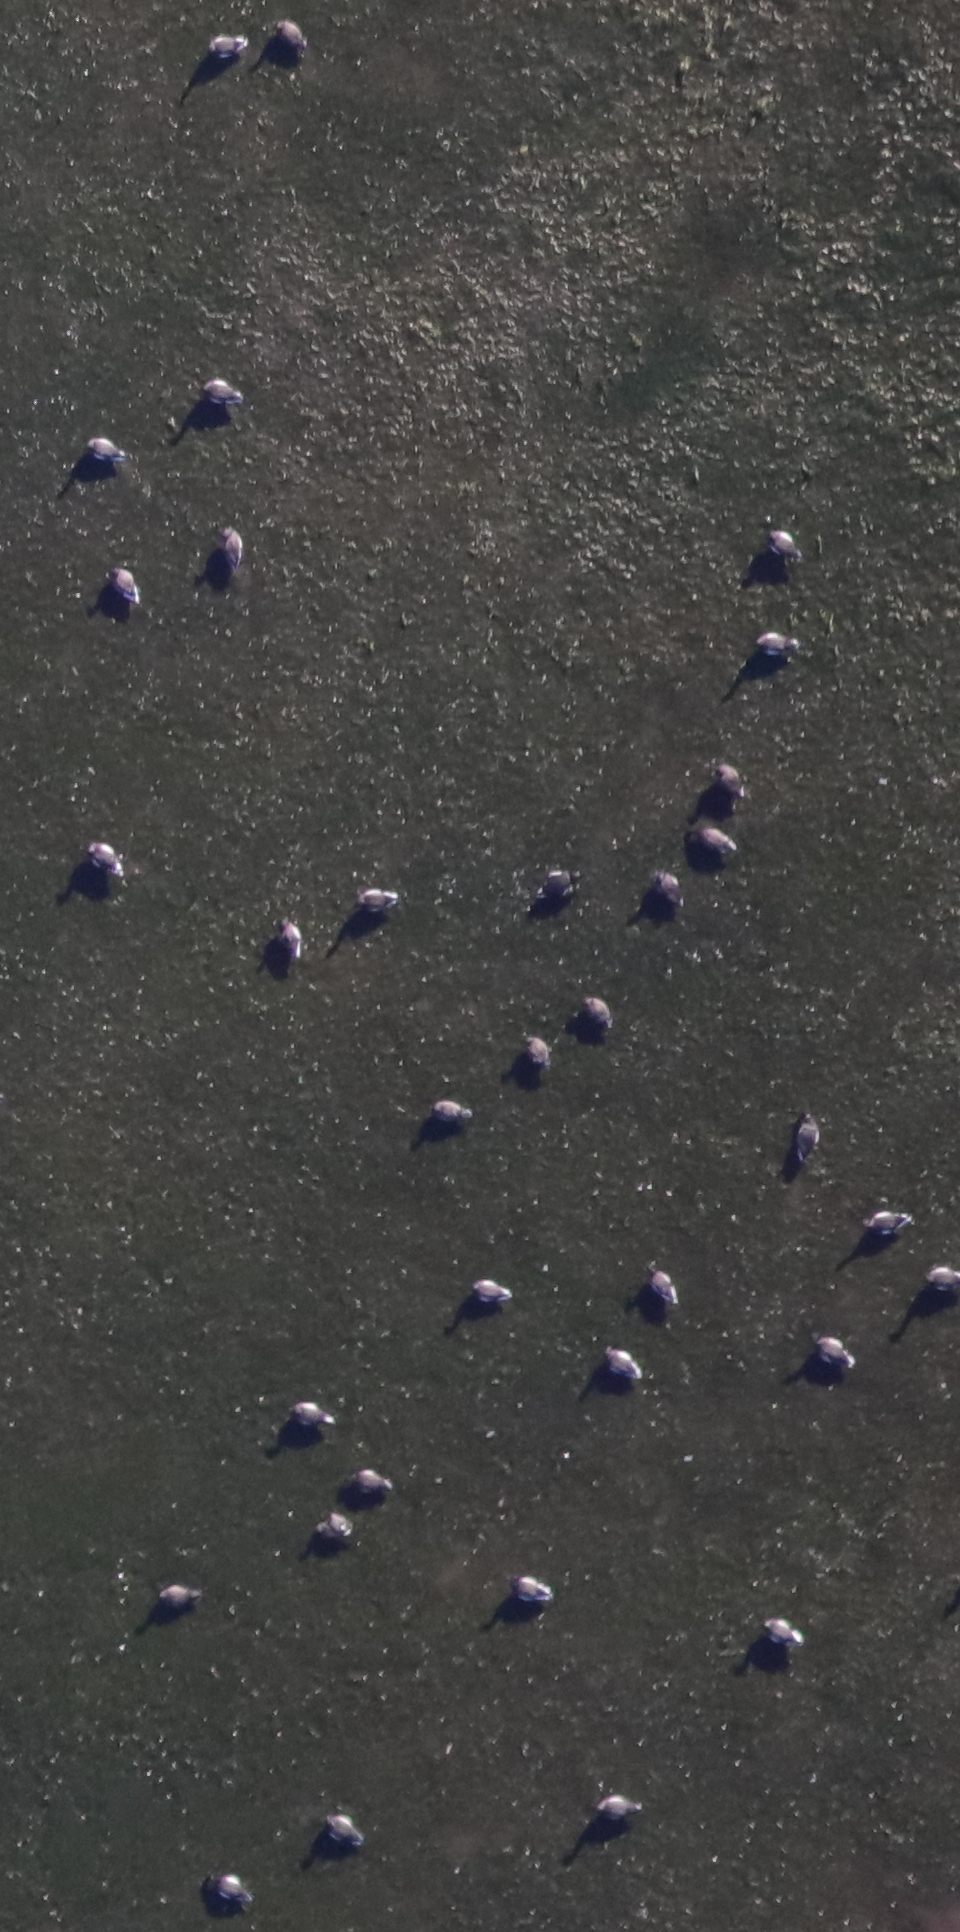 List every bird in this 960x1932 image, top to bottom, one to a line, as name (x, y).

brant (295, 34)
brant (229, 47)
brant (220, 392)
brant (103, 451)
brant (784, 546)
brant (230, 547)
brant (124, 584)
brant (776, 644)
brant (731, 781)
brant (715, 837)
brant (105, 860)
brant (559, 884)
brant (672, 884)
brant (379, 901)
brant (289, 939)
brant (597, 1011)
brant (535, 1052)
brant (450, 1112)
brant (808, 1136)
brant (886, 1223)
brant (946, 1281)
brant (660, 1285)
brant (488, 1293)
brant (832, 1350)
brant (621, 1363)
brant (310, 1419)
brant (370, 1480)
brant (335, 1526)
brant (529, 1592)
brant (178, 1598)
brant (780, 1632)
brant (617, 1807)
brant (341, 1829)
brant (230, 1891)